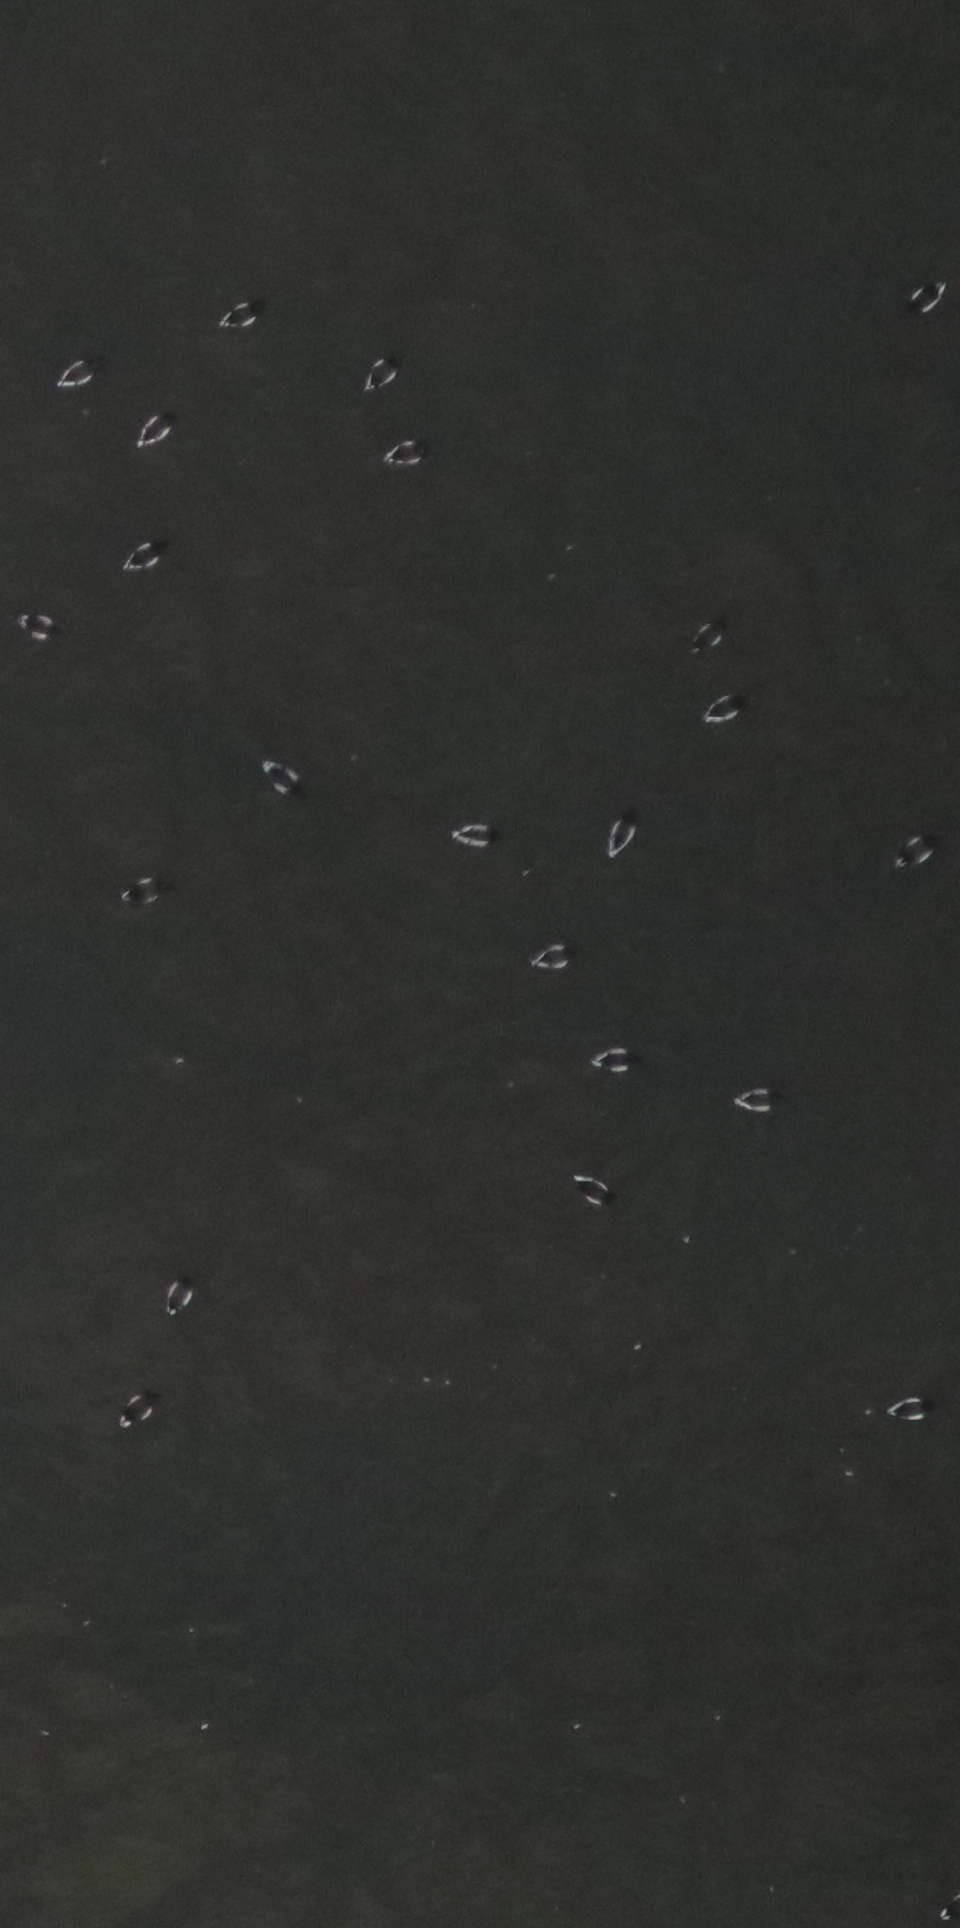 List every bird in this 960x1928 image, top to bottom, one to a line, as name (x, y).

brant (914, 294)
brant (242, 315)
brant (383, 372)
brant (77, 373)
brant (155, 428)
brant (405, 454)
brant (144, 556)
brant (37, 625)
brant (708, 636)
brant (723, 709)
brant (283, 779)
brant (622, 834)
brant (476, 835)
brant (915, 851)
brant (143, 892)
brant (555, 957)
brant (616, 1062)
brant (754, 1099)
brant (595, 1190)
brant (180, 1297)
brant (139, 1409)
brant (911, 1410)